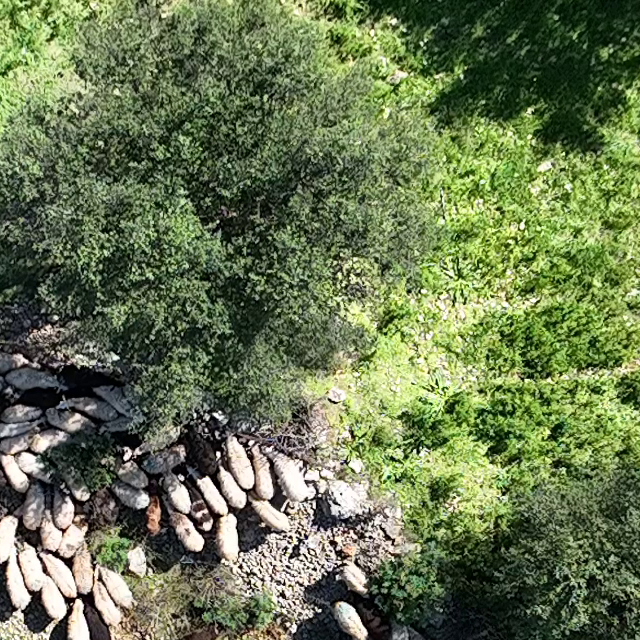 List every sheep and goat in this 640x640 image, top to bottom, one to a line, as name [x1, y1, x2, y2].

sheep [0, 352, 40, 372]
sheep [5, 367, 67, 391]
sheep [0, 372, 20, 403]
sheep [92, 384, 144, 423]
sheep [0, 385, 22, 425]
sheep [56, 395, 118, 420]
sheep [1, 406, 42, 423]
sheep [46, 407, 96, 432]
sheep [0, 416, 45, 438]
sheep [98, 417, 135, 434]
sheep [178, 425, 219, 474]
sheep [0, 428, 40, 455]
sheep [30, 429, 71, 453]
sheep [226, 434, 255, 490]
sheep [247, 440, 274, 499]
sheep [0, 443, 29, 493]
sheep [141, 445, 185, 474]
sheep [262, 446, 310, 502]
sheep [15, 453, 71, 494]
sheep [108, 458, 148, 488]
sheep [56, 460, 90, 502]
sheep [186, 465, 229, 515]
sheep [216, 465, 247, 508]
sheep [163, 471, 192, 513]
sheep [110, 476, 150, 510]
sheep [179, 477, 213, 531]
sheep [21, 479, 44, 531]
sheep [41, 486, 62, 551]
sheep [54, 486, 75, 529]
sheep [92, 489, 118, 522]
sheep [248, 494, 291, 531]
sheep [146, 496, 161, 536]
sheep [0, 505, 22, 564]
sheep [169, 509, 205, 553]
sheep [215, 514, 240, 563]
sheep [58, 518, 89, 560]
sheep [18, 542, 43, 592]
sheep [73, 542, 93, 594]
sheep [6, 546, 31, 609]
sheep [36, 546, 78, 598]
sheep [341, 559, 370, 598]
sheep [99, 567, 134, 608]
sheep [42, 575, 67, 620]
sheep [93, 579, 121, 626]
sheep [67, 599, 92, 639]
sheep [334, 601, 367, 639]
sheep [83, 604, 111, 639]
sheep [359, 604, 391, 639]
sheep [391, 618, 409, 639]
sheep [408, 624, 447, 639]
sheep [179, 625, 222, 639]